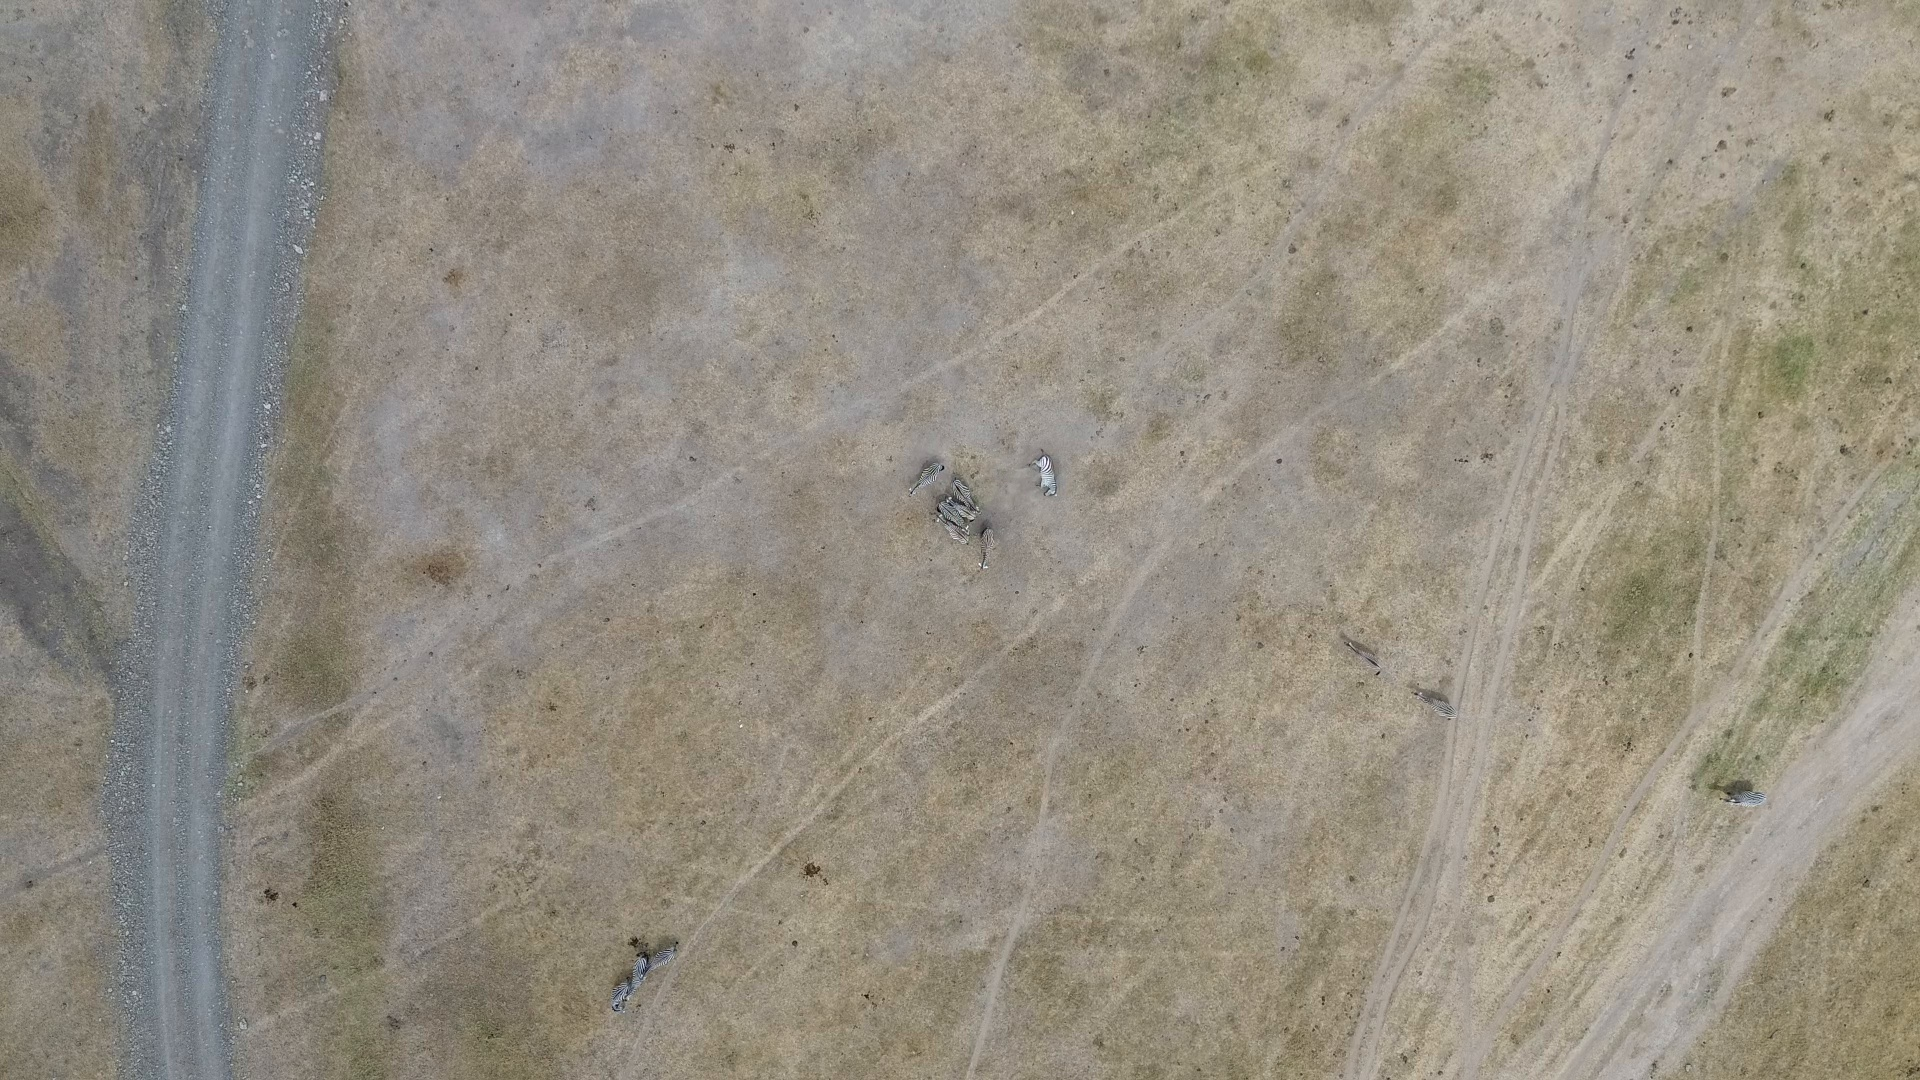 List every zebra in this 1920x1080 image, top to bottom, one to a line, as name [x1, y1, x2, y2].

zebra [1035, 453, 1058, 493]
zebra [906, 462, 943, 497]
zebra [951, 478, 983, 514]
zebra [945, 497, 976, 520]
zebra [938, 501, 970, 535]
zebra [936, 514, 969, 543]
zebra [979, 530, 993, 570]
zebra [1345, 640, 1383, 672]
zebra [1415, 693, 1455, 719]
zebra [1720, 790, 1766, 807]
zebra [654, 943, 679, 967]
zebra [612, 954, 648, 1012]